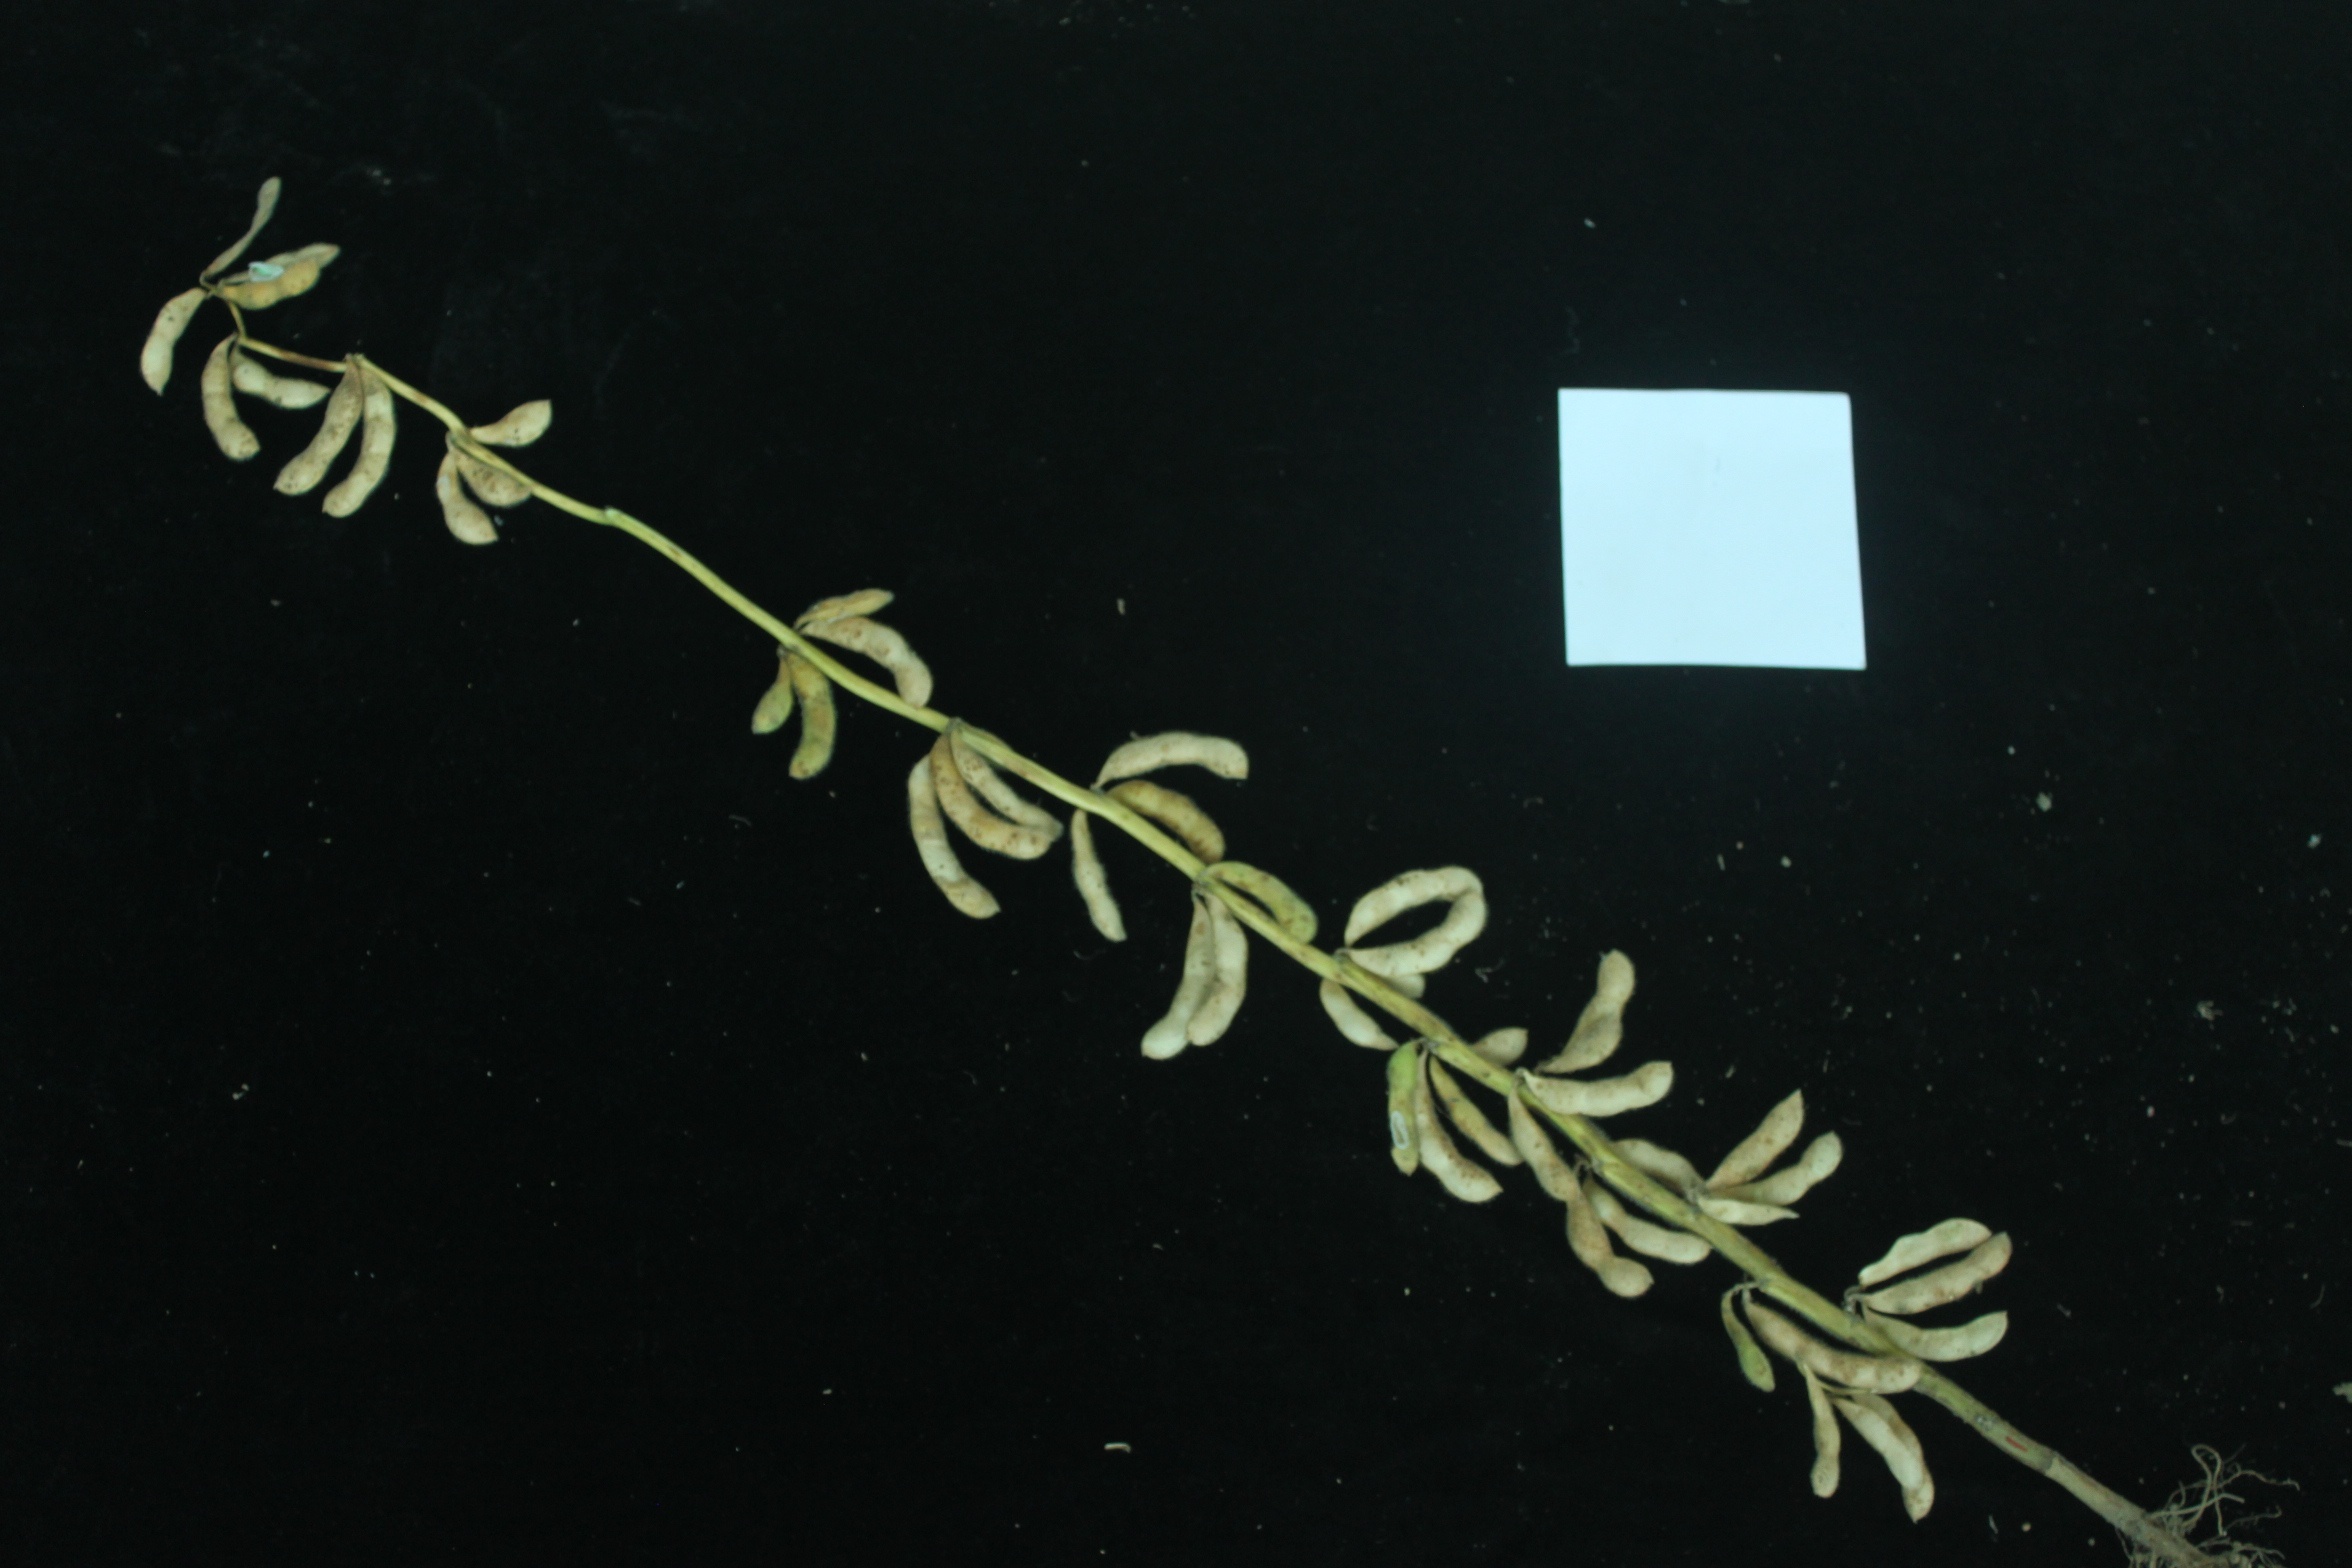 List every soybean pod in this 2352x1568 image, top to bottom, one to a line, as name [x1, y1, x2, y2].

soybean pod [202, 179, 278, 278]
soybean pod [218, 255, 321, 311]
soybean pod [140, 288, 205, 398]
soybean pod [201, 334, 260, 461]
soybean pod [230, 347, 330, 410]
soybean pod [273, 361, 362, 497]
soybean pod [322, 368, 395, 518]
soybean pod [467, 400, 552, 448]
soybean pod [445, 437, 532, 507]
soybean pod [435, 453, 498, 547]
soybean pod [791, 590, 892, 631]
soybean pod [801, 617, 932, 710]
soybean pod [750, 645, 793, 735]
soybean pod [786, 648, 835, 781]
soybean pod [950, 727, 1062, 842]
soybean pod [928, 731, 1053, 860]
soybean pod [1092, 731, 1249, 790]
soybean pod [908, 756, 1003, 919]
soybean pod [1108, 781, 1225, 863]
soybean pod [1069, 808, 1127, 942]
soybean pod [1202, 863, 1317, 943]
soybean pod [1343, 867, 1482, 947]
soybean pod [1187, 888, 1247, 1047]
soybean pod [1346, 894, 1486, 978]
soybean pod [1141, 897, 1215, 1062]
soybean pod [1532, 950, 1635, 1073]
soybean pod [1319, 980, 1399, 1052]
soybean pod [1471, 1029, 1526, 1068]
soybean pod [1386, 1040, 1419, 1177]
soybean pod [1414, 1046, 1503, 1203]
soybean pod [1429, 1057, 1523, 1165]
soybean pod [1521, 1062, 1673, 1117]
soybean pod [1702, 1088, 1804, 1194]
soybean pod [1506, 1090, 1581, 1202]
soybean pod [1706, 1130, 1841, 1205]
soybean pod [1611, 1138, 1704, 1200]
soybean pod [1585, 1175, 1711, 1265]
soybean pod [1566, 1193, 1653, 1298]
soybean pod [1697, 1196, 1800, 1226]
soybean pod [1858, 1219, 1993, 1287]
soybean pod [1848, 1231, 2012, 1315]
soybean pod [1720, 1283, 1775, 1392]
soybean pod [1741, 1287, 1927, 1395]
soybean pod [1868, 1311, 2007, 1361]
soybean pod [1796, 1364, 1841, 1498]
soybean pod [1831, 1388, 1935, 1525]
soybean pod [1834, 1397, 1918, 1492]